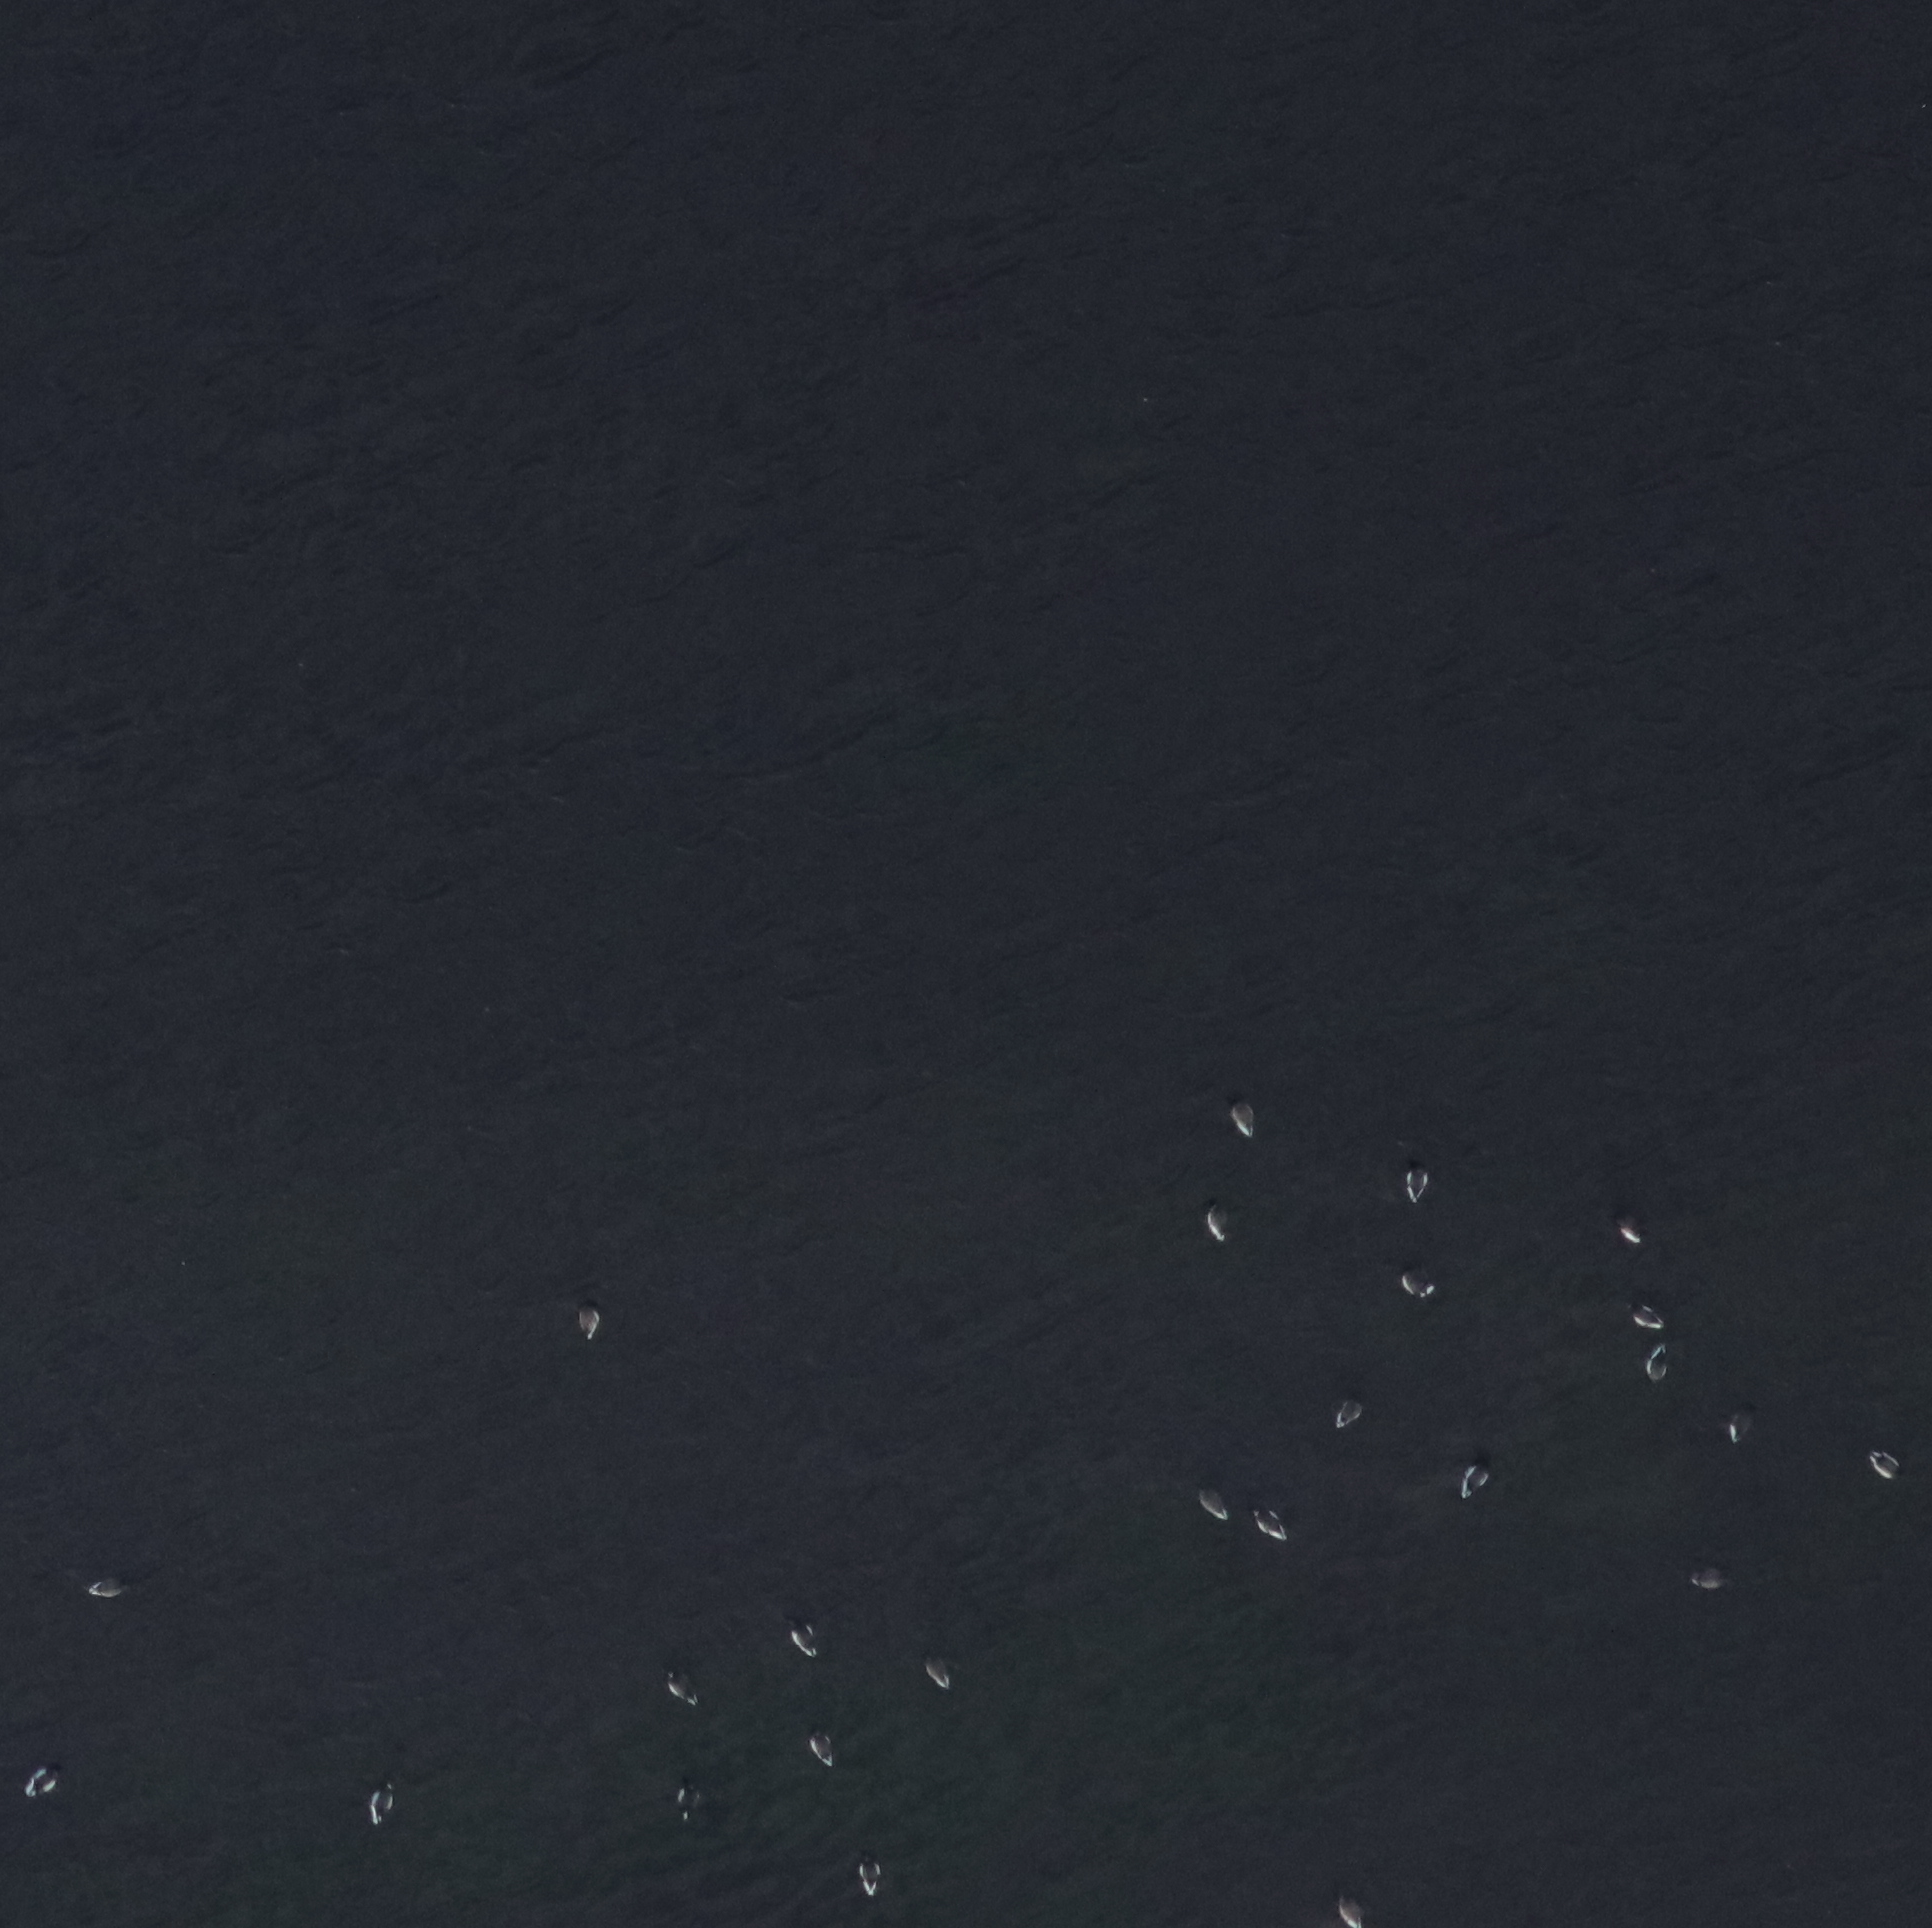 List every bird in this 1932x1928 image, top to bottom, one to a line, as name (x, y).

brant (1243, 1116)
brant (1415, 1181)
brant (1216, 1217)
brant (1628, 1231)
brant (1415, 1282)
brant (1646, 1318)
brant (588, 1321)
brant (1658, 1364)
brant (1349, 1412)
brant (1737, 1423)
brant (1886, 1465)
brant (1474, 1480)
brant (1212, 1506)
brant (1268, 1522)
brant (1709, 1576)
brant (109, 1589)
brant (804, 1639)
brant (937, 1671)
brant (679, 1687)
brant (820, 1747)
brant (43, 1783)
brant (682, 1802)
brant (379, 1803)
brant (869, 1875)
brant (1348, 1910)